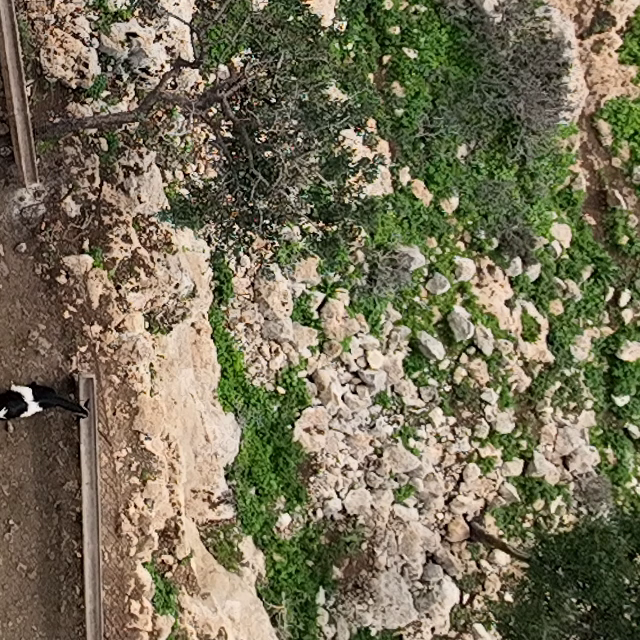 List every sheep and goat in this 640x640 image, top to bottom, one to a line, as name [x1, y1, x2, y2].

goat [0, 384, 90, 421]